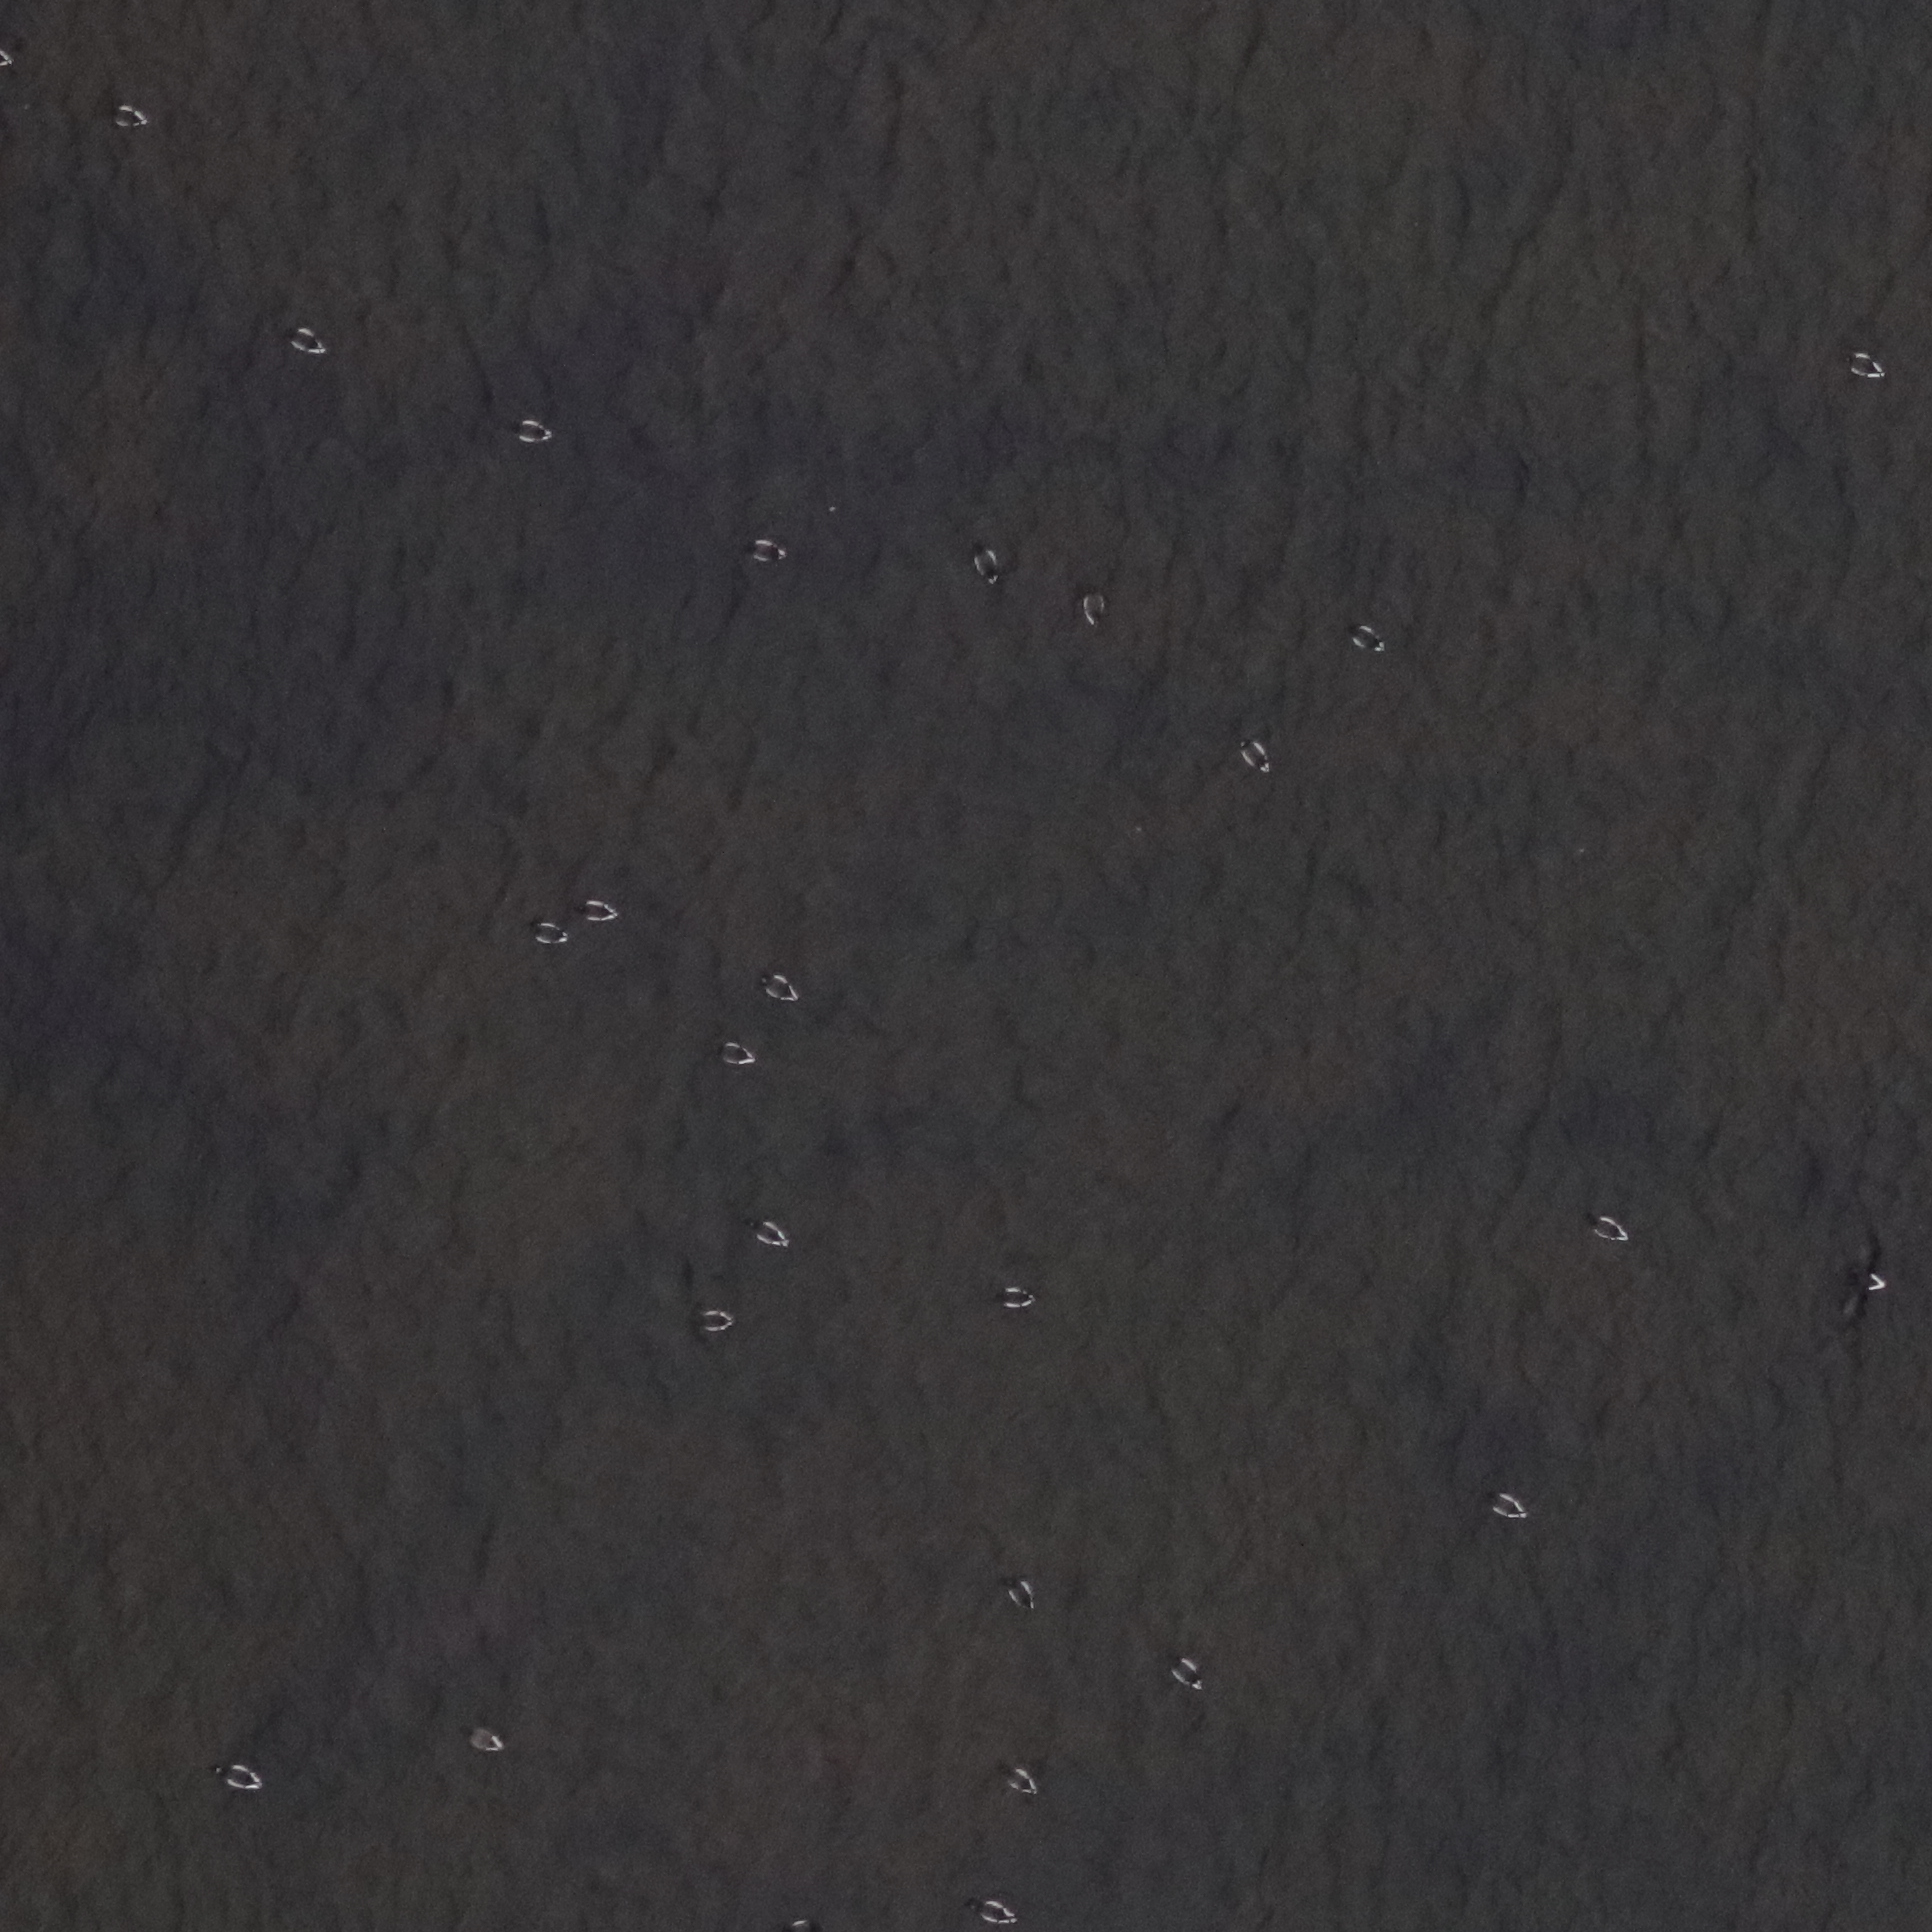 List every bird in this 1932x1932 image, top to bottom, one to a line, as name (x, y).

brant (127, 116)
brant (305, 340)
brant (1862, 365)
brant (531, 431)
brant (766, 551)
brant (986, 564)
brant (1093, 605)
brant (1366, 639)
brant (1255, 753)
brant (596, 910)
brant (549, 933)
brant (780, 988)
brant (734, 1052)
brant (1607, 1228)
brant (768, 1232)
brant (1865, 1282)
brant (1016, 1298)
brant (714, 1320)
brant (1506, 1505)
brant (1020, 1594)
brant (1186, 1672)
brant (484, 1739)
brant (240, 1776)
brant (1020, 1780)
brant (992, 1911)
brant (802, 1930)